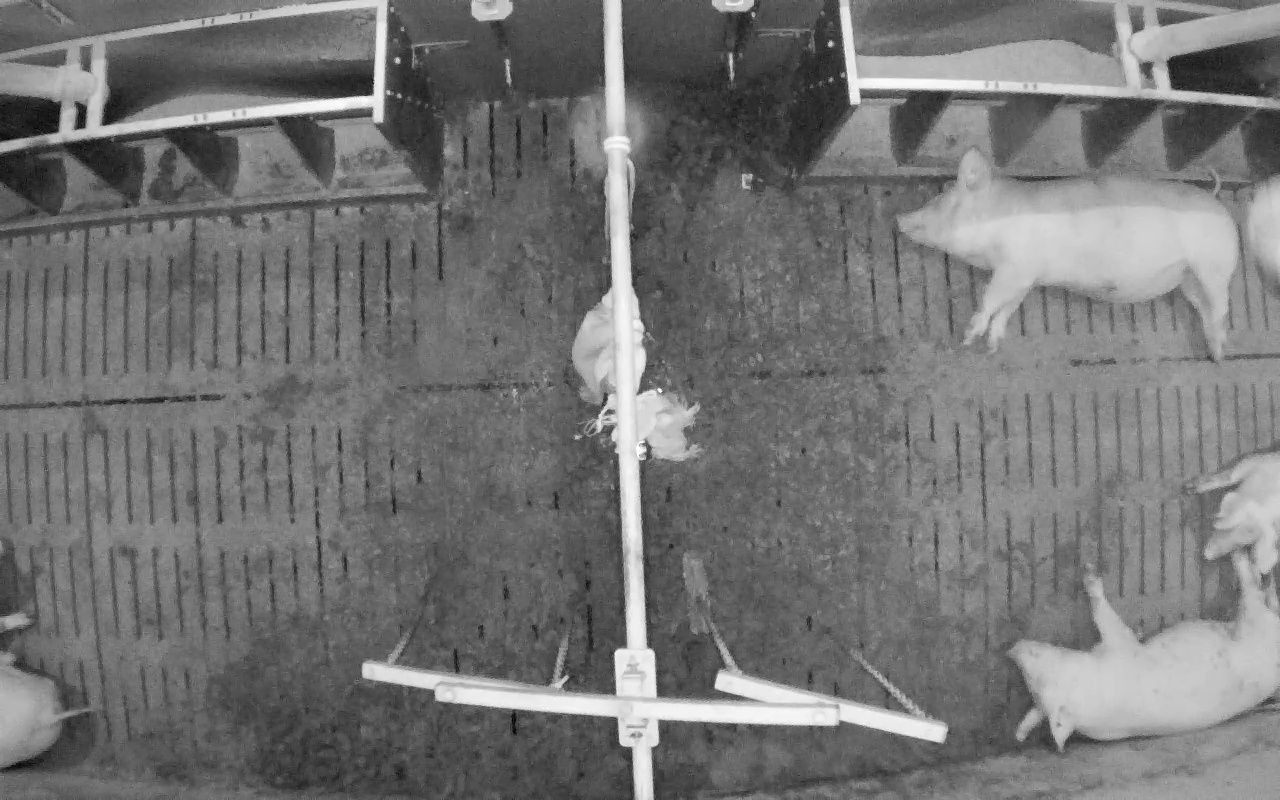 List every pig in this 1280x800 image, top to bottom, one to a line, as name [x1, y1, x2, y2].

pig [896, 148, 1237, 363]
pig [1186, 448, 1278, 575]
pig [1008, 549, 1278, 744]
pig [0, 646, 104, 777]